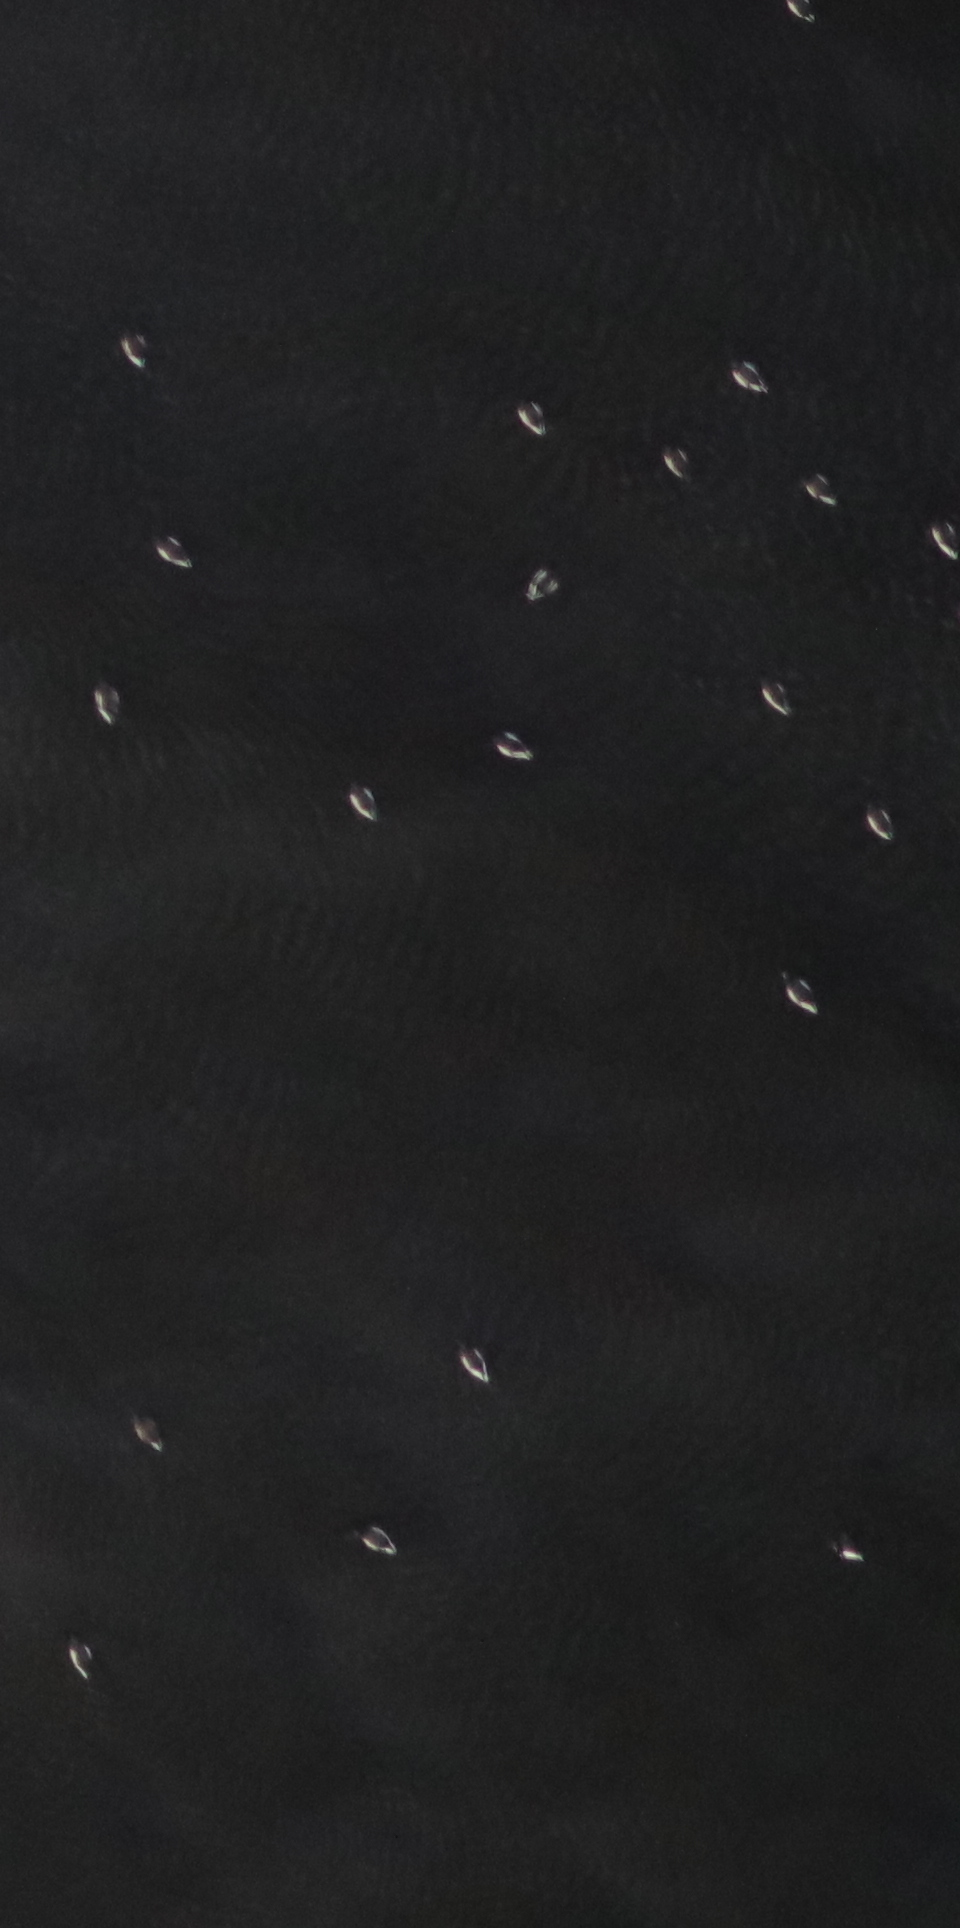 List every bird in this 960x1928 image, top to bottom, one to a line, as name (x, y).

brant (799, 3)
brant (134, 347)
brant (747, 376)
brant (532, 415)
brant (677, 460)
brant (819, 487)
brant (944, 537)
brant (171, 550)
brant (543, 581)
brant (776, 695)
brant (106, 701)
brant (511, 746)
brant (364, 802)
brant (879, 821)
brant (800, 991)
brant (474, 1360)
brant (148, 1433)
brant (376, 1540)
brant (80, 1659)